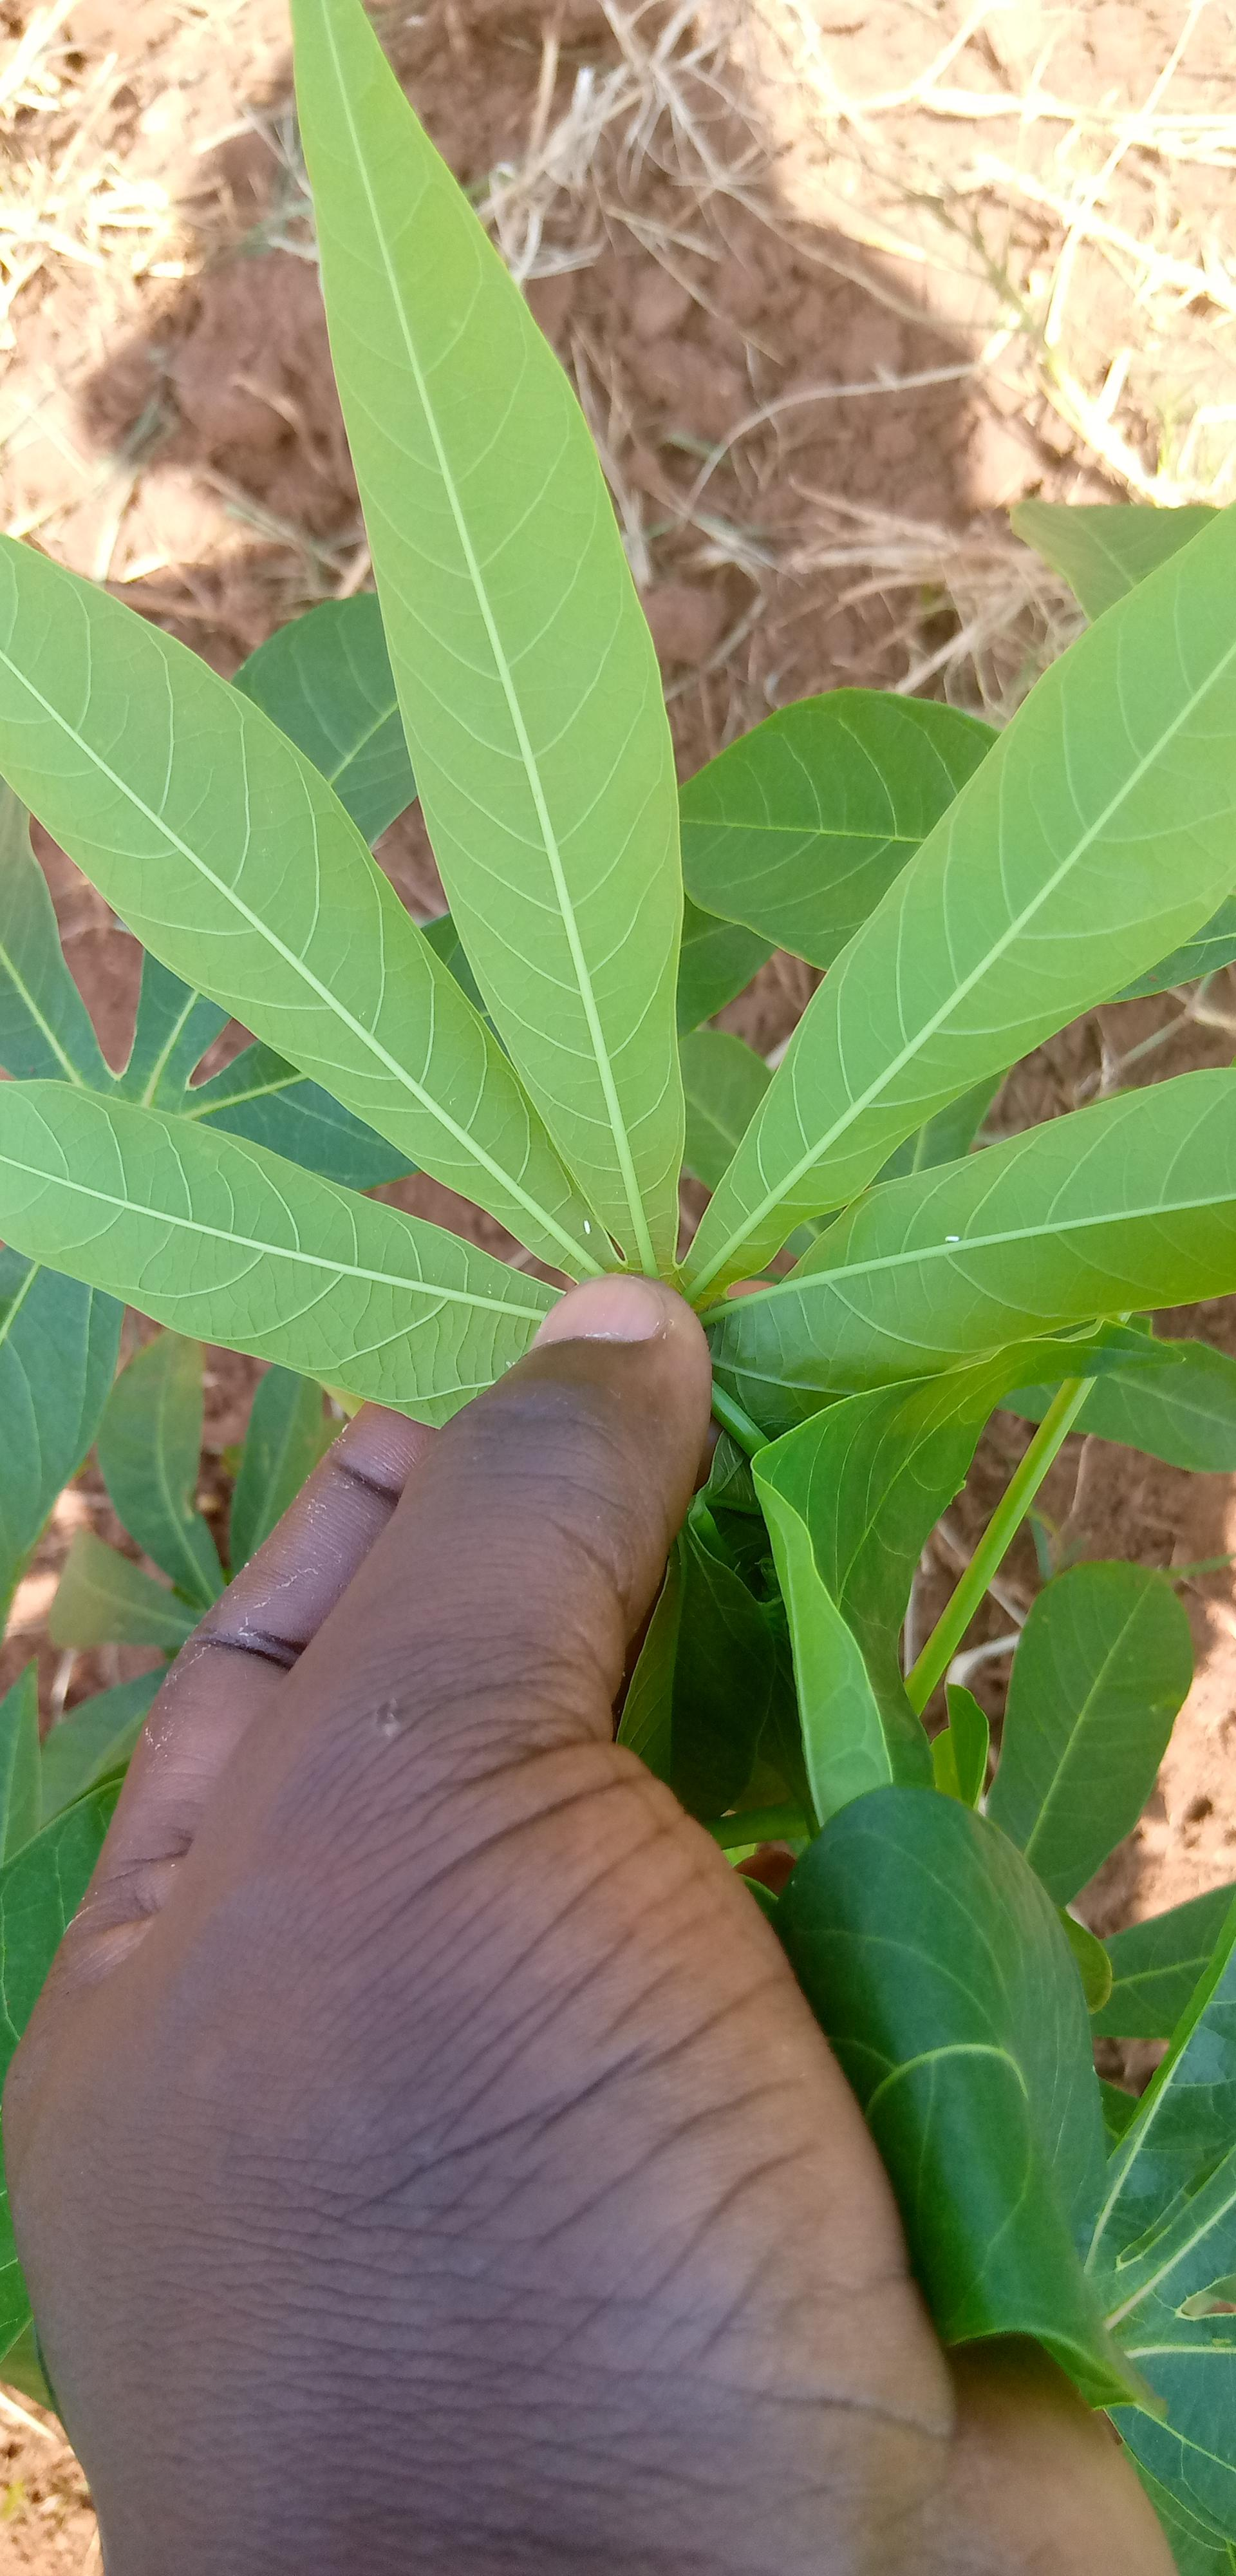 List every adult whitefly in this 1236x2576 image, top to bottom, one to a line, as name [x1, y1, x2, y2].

whitefly [582, 1218, 593, 1235]
whitefly [943, 1233, 961, 1245]